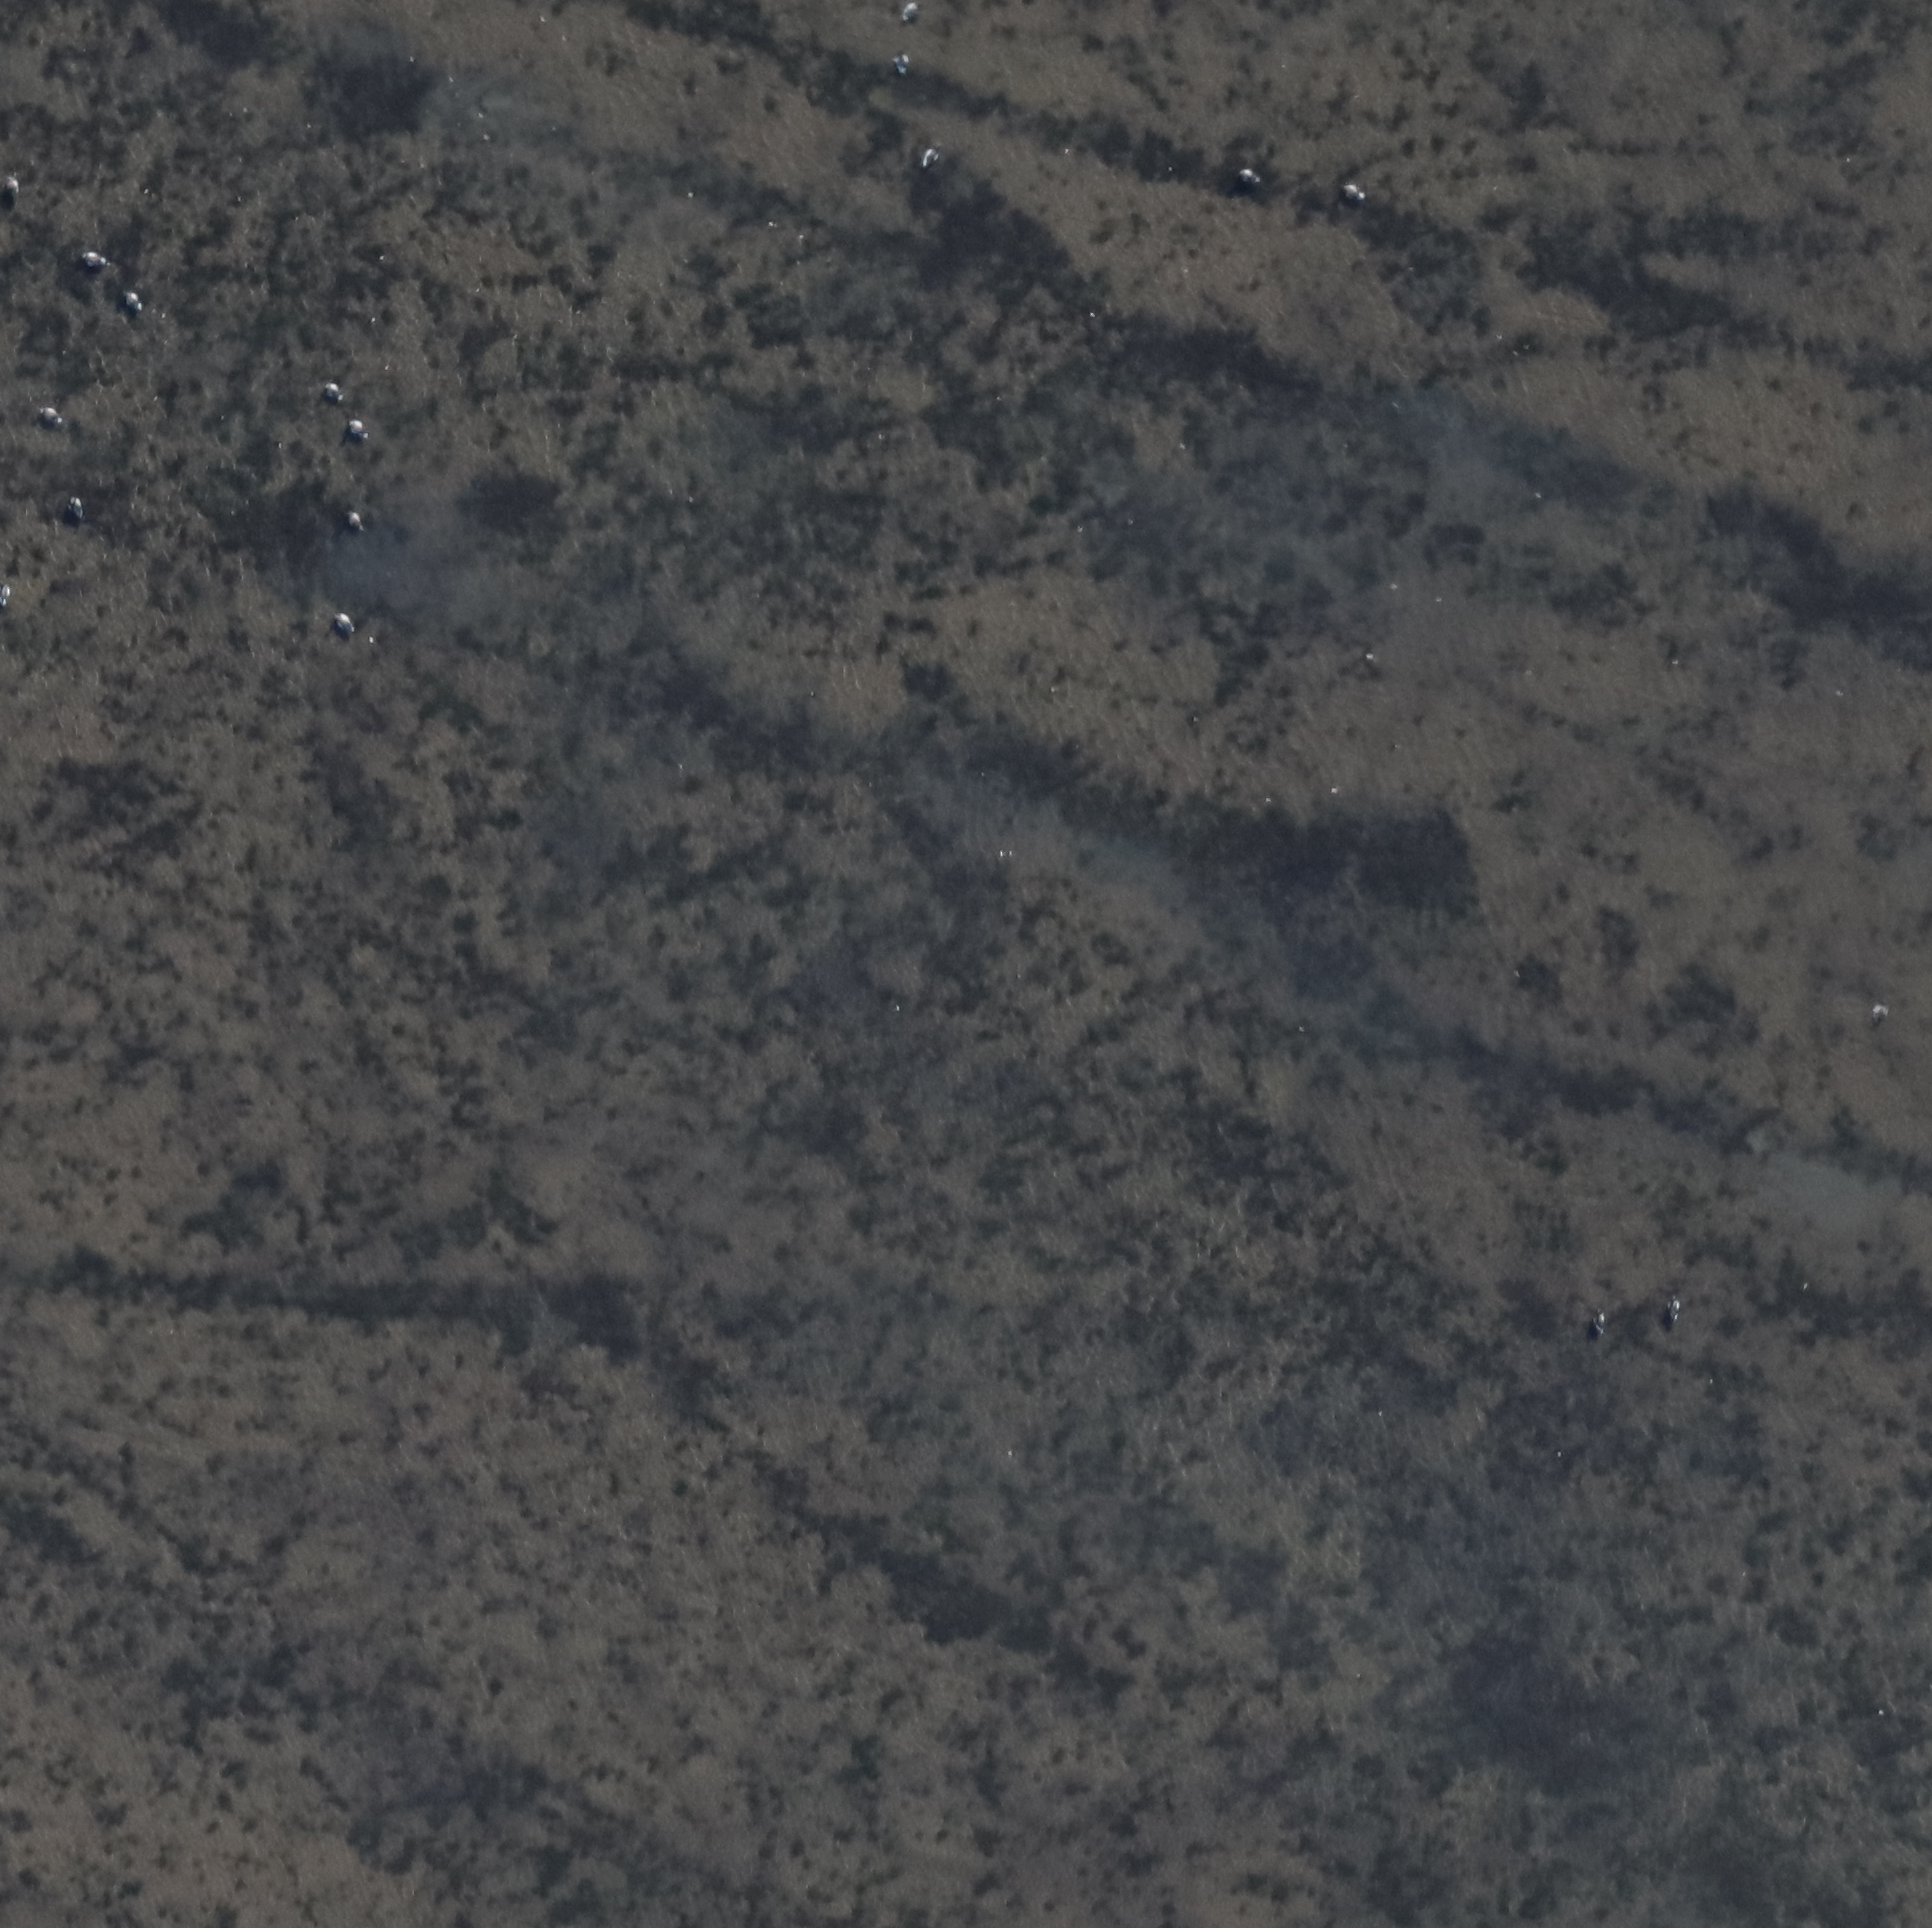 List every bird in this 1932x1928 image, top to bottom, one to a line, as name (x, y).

brant (909, 9)
brant (902, 63)
brant (931, 157)
brant (1249, 176)
brant (14, 186)
brant (1354, 193)
brant (93, 259)
brant (133, 303)
brant (333, 392)
brant (50, 415)
brant (357, 428)
brant (76, 506)
brant (355, 520)
brant (3, 594)
brant (344, 622)
brant (1674, 1308)
brant (1599, 1321)